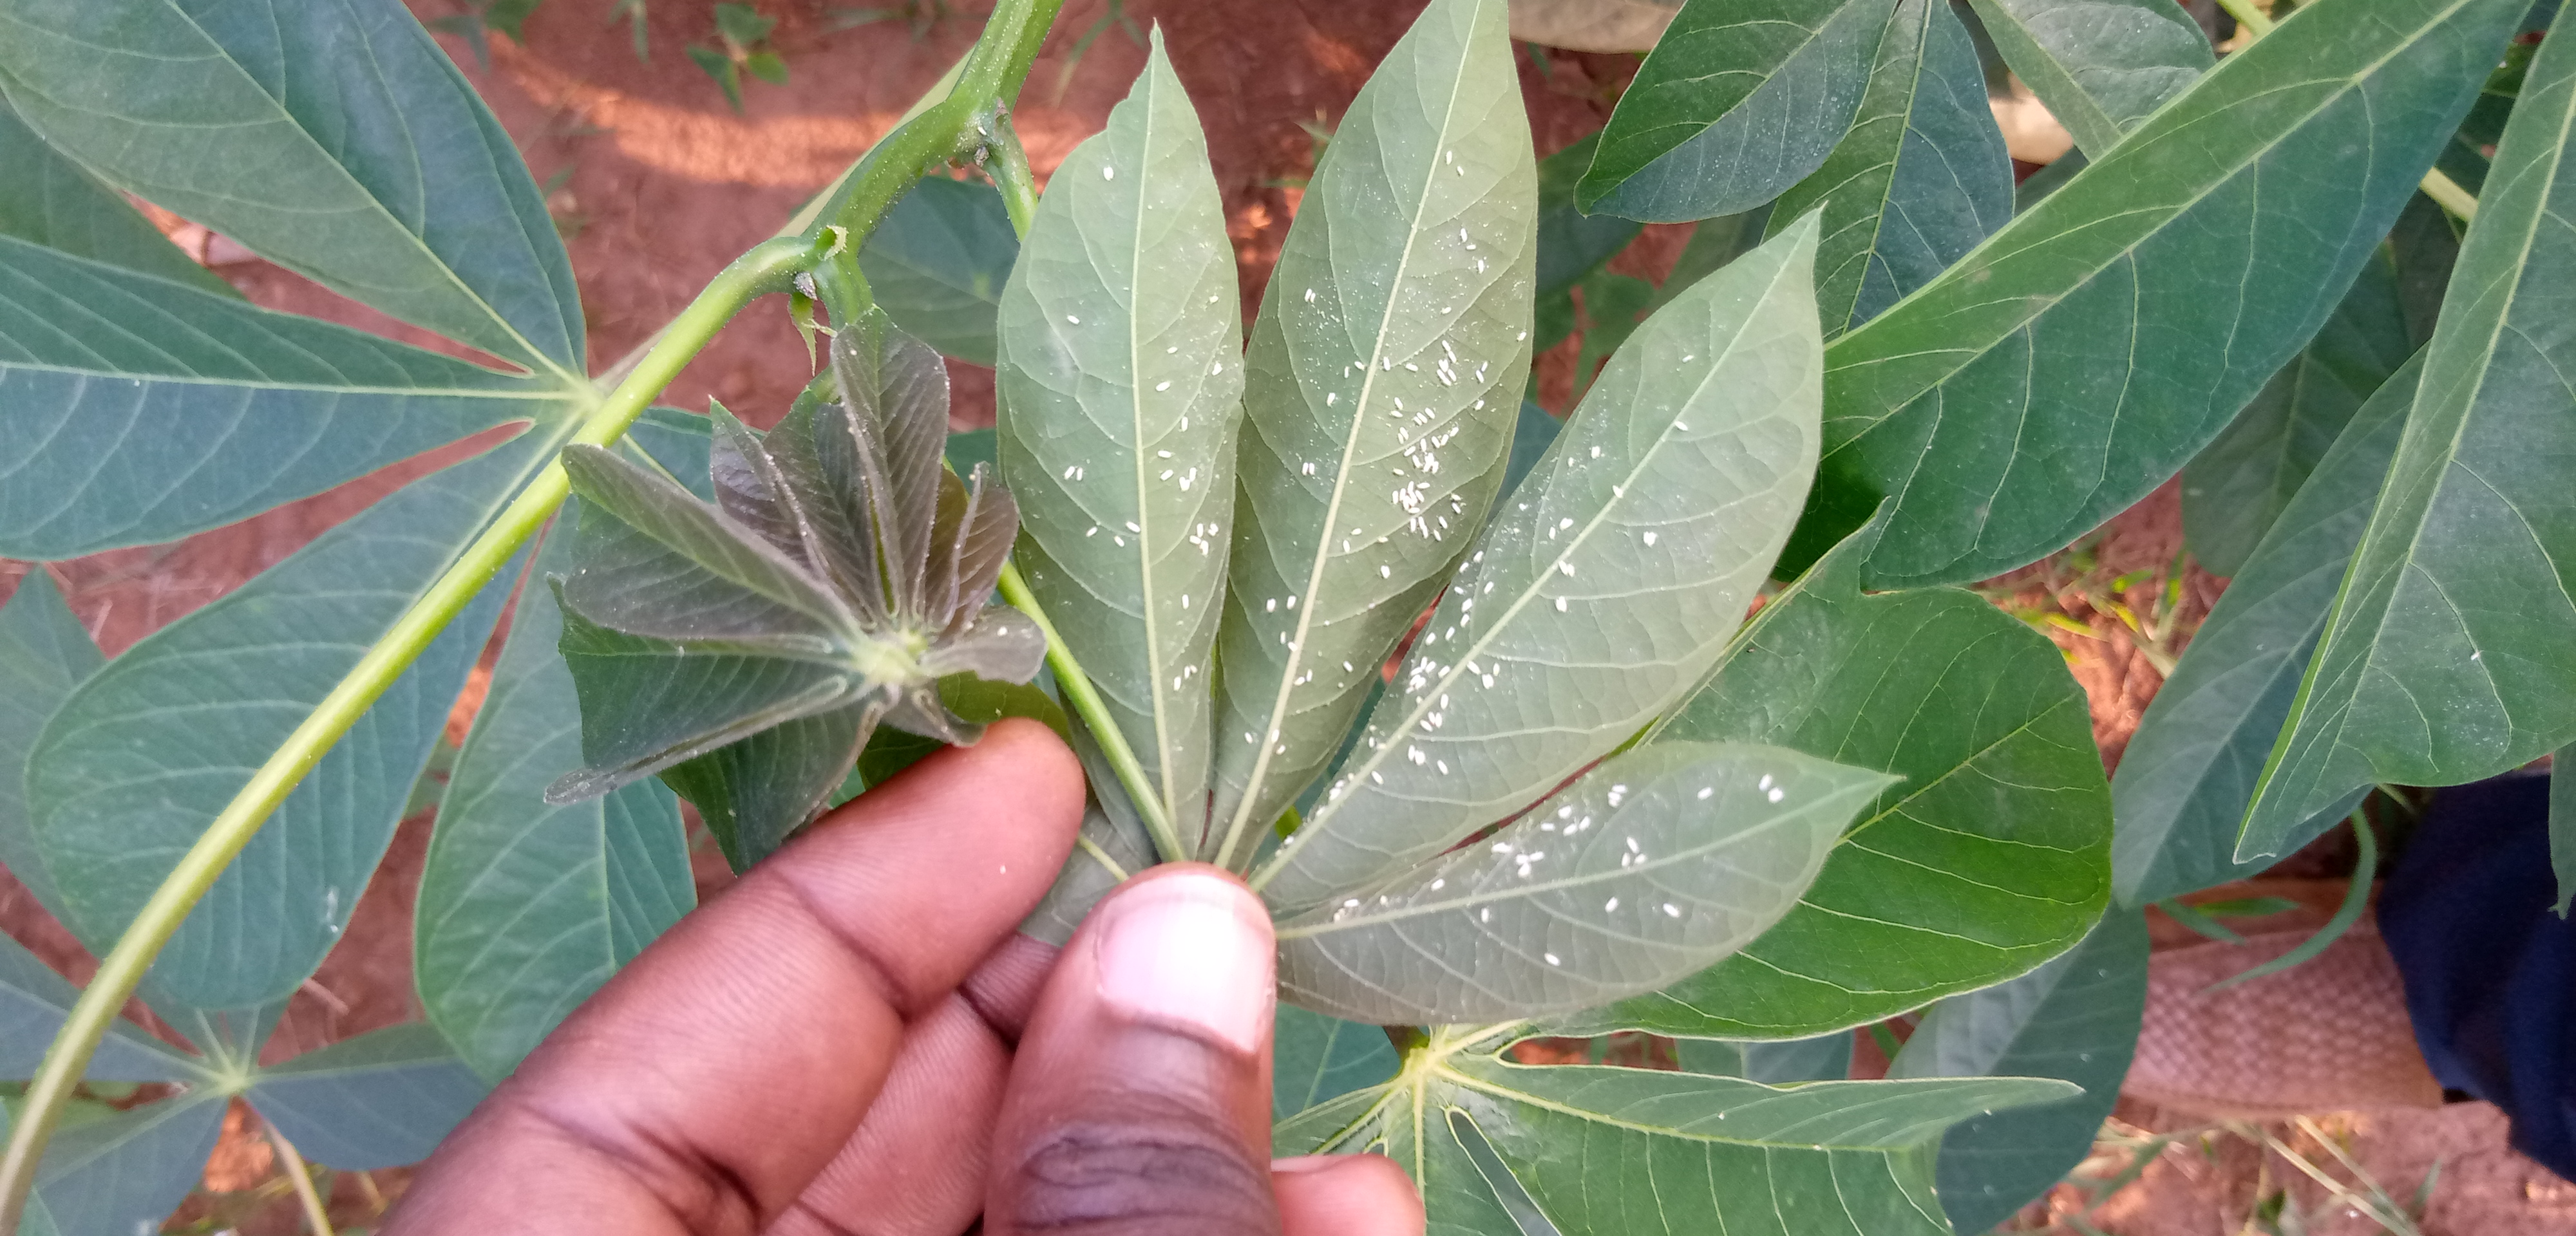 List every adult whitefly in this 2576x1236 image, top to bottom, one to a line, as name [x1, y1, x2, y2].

whitefly [2495, 59, 2511, 71]
whitefly [1444, 148, 1454, 166]
whitefly [1101, 164, 1115, 180]
whitefly [1456, 164, 1464, 176]
whitefly [1458, 225, 1469, 243]
whitefly [1464, 243, 1478, 252]
whitefly [1477, 258, 1486, 275]
whitefly [1304, 287, 1312, 301]
whitefly [1310, 292, 1316, 303]
whitefly [1207, 293, 1221, 304]
whitefly [1441, 306, 1453, 315]
whitefly [1065, 312, 1081, 326]
whitefly [1516, 329, 1528, 343]
whitefly [1441, 339, 1452, 351]
whitefly [1164, 345, 1180, 355]
whitefly [848, 348, 859, 358]
whitefly [1448, 351, 1459, 364]
whitefly [1680, 351, 1696, 367]
whitefly [1381, 353, 1393, 372]
whitefly [1438, 358, 1450, 370]
whitefly [1211, 359, 1224, 376]
whitefly [1353, 359, 1366, 371]
whitefly [1481, 359, 1489, 372]
whitefly [1403, 362, 1419, 373]
whitefly [1343, 364, 1349, 379]
whitefly [1436, 368, 1446, 379]
whitefly [1447, 368, 1458, 381]
whitefly [1475, 368, 1484, 384]
whitefly [1443, 378, 1452, 387]
whitefly [1154, 380, 1171, 393]
whitefly [1325, 391, 1336, 408]
whitefly [1393, 395, 1405, 409]
whitefly [1473, 398, 1488, 413]
whitefly [1425, 407, 1436, 419]
whitefly [1388, 409, 1405, 420]
whitefly [1416, 411, 1428, 424]
whitefly [1179, 414, 1191, 433]
whitefly [1412, 415, 1421, 426]
whitefly [1672, 418, 1690, 434]
whitefly [1449, 425, 1460, 438]
whitefly [1399, 426, 1409, 440]
whitefly [1397, 432, 1405, 445]
whitefly [1440, 433, 1448, 445]
whitefly [1431, 435, 1441, 449]
whitefly [1419, 436, 1428, 451]
whitefly [1590, 444, 1601, 460]
whitefly [1404, 445, 1417, 458]
whitefly [1155, 449, 1172, 460]
whitefly [1428, 451, 1436, 462]
whitefly [1412, 453, 1423, 468]
whitefly [1424, 453, 1430, 463]
whitefly [1566, 454, 1575, 469]
whitefly [1432, 460, 1439, 474]
whitefly [1301, 460, 1309, 476]
whitefly [1309, 460, 1317, 476]
whitefly [1423, 462, 1431, 474]
whitefly [1063, 464, 1075, 481]
whitefly [1076, 464, 1084, 483]
whitefly [1188, 464, 1198, 482]
whitefly [1391, 466, 1406, 478]
whitefly [1160, 467, 1175, 482]
whitefly [967, 473, 976, 482]
whitefly [1179, 476, 1191, 492]
whitefly [1406, 478, 1416, 493]
whitefly [1415, 480, 1431, 489]
whitefly [1612, 483, 1625, 500]
whitefly [1399, 486, 1405, 501]
whitefly [1392, 489, 1399, 505]
whitefly [1414, 489, 1426, 503]
whitefly [1410, 491, 1420, 504]
whitefly [1449, 492, 1463, 503]
whitefly [1404, 494, 1410, 509]
whitefly [1451, 501, 1461, 514]
whitefly [1517, 501, 1527, 512]
whitefly [1407, 507, 1421, 514]
whitefly [1437, 514, 1450, 529]
whitefly [1418, 515, 1426, 526]
whitefly [1558, 516, 1574, 530]
whitefly [1409, 516, 1417, 532]
whitefly [1125, 519, 1141, 534]
whitefly [1195, 521, 1205, 538]
whitefly [1209, 522, 1219, 532]
whitefly [1544, 523, 1558, 544]
whitefly [1084, 525, 1098, 538]
whitefly [1349, 525, 1362, 536]
whitefly [1511, 526, 1522, 534]
whitefly [1421, 527, 1429, 539]
whitefly [1432, 528, 1442, 542]
whitefly [1207, 529, 1215, 538]
whitefly [1649, 529, 1657, 548]
whitefly [1642, 530, 1650, 543]
whitefly [1374, 533, 1390, 545]
whitefly [1113, 534, 1126, 550]
whitefly [1188, 534, 1202, 545]
whitefly [1341, 537, 1352, 554]
whitefly [1199, 538, 1210, 557]
whitefly [1473, 549, 1484, 564]
whitefly [1557, 559, 1567, 577]
whitefly [1459, 561, 1470, 573]
whitefly [1379, 563, 1393, 580]
whitefly [1567, 563, 1575, 577]
whitefly [578, 566, 589, 577]
whitefly [1483, 579, 1495, 595]
whitefly [1454, 584, 1464, 595]
whitefly [1285, 591, 1297, 612]
whitefly [1180, 592, 1192, 612]
whitefly [1555, 594, 1568, 614]
whitefly [1264, 595, 1276, 615]
whitefly [1461, 597, 1473, 612]
whitefly [1459, 613, 1472, 628]
whitefly [996, 623, 1010, 638]
whitefly [1443, 624, 1456, 643]
whitefly [1279, 629, 1286, 645]
whitefly [1425, 630, 1437, 646]
whitefly [1287, 641, 1300, 652]
whitefly [677, 644, 686, 657]
whitefly [2468, 647, 2483, 662]
whitefly [1341, 659, 1355, 674]
whitefly [1466, 659, 1481, 675]
whitefly [1426, 660, 1437, 673]
whitefly [1492, 660, 1502, 676]
whitefly [1189, 663, 1200, 673]
whitefly [1437, 664, 1450, 679]
whitefly [1183, 664, 1191, 680]
whitefly [1411, 666, 1422, 675]
whitefly [1305, 668, 1314, 684]
whitefly [1293, 674, 1305, 686]
whitefly [1410, 674, 1421, 686]
whitefly [1172, 675, 1182, 692]
whitefly [1416, 677, 1426, 689]
whitefly [1404, 684, 1415, 695]
whitefly [1439, 691, 1450, 711]
whitefly [1414, 693, 1425, 706]
whitefly [1427, 709, 1435, 724]
whitefly [1435, 712, 1444, 728]
whitefly [1418, 718, 1433, 733]
whitefly [1368, 722, 1377, 731]
whitefly [1271, 727, 1280, 744]
whitefly [1244, 729, 1255, 745]
whitefly [1367, 734, 1376, 749]
whitefly [1375, 742, 1387, 750]
whitefly [1275, 743, 1287, 756]
whitefly [1408, 745, 1416, 762]
whitefly [1420, 749, 1426, 765]
whitefly [1415, 749, 1420, 765]
whitefly [1436, 759, 1450, 774]
whitefly [1370, 769, 1385, 785]
whitefly [1347, 771, 1355, 782]
whitefly [1759, 771, 1772, 789]
whitefly [1334, 778, 1345, 787]
whitefly [1610, 783, 1629, 794]
whitefly [1695, 784, 1714, 800]
whitefly [1766, 785, 1785, 803]
whitefly [1328, 787, 1342, 793]
whitefly [1606, 791, 1622, 801]
whitefly [1329, 793, 1338, 800]
whitefly [1607, 798, 1619, 809]
whitefly [1557, 802, 1573, 819]
whitefly [1316, 805, 1324, 816]
whitefly [1578, 812, 1591, 832]
whitefly [1537, 820, 1556, 834]
whitefly [1561, 821, 1577, 838]
whitefly [1282, 832, 1294, 846]
whitefly [1625, 835, 1640, 853]
whitefly [1489, 840, 1511, 855]
whitefly [1530, 848, 1544, 861]
whitefly [1620, 851, 1630, 867]
whitefly [1634, 852, 1646, 865]
whitefly [1515, 852, 1529, 863]
whitefly [1517, 863, 1532, 879]
whitefly [1430, 876, 1447, 893]
whitefly [1379, 892, 1387, 906]
whitefly [1603, 894, 1619, 913]
whitefly [1341, 898, 1358, 908]
whitefly [1662, 901, 1680, 918]
whitefly [1476, 905, 1491, 923]
whitefly [1332, 910, 1341, 922]
whitefly [1544, 951, 1562, 968]
whitefly [1982, 1107, 1993, 1118]
whitefly [1716, 1110, 1726, 1122]
whitefly [1810, 1142, 1825, 1154]
whitefly [1928, 1184, 1940, 1197]
whitefly [1942, 1215, 1956, 1229]